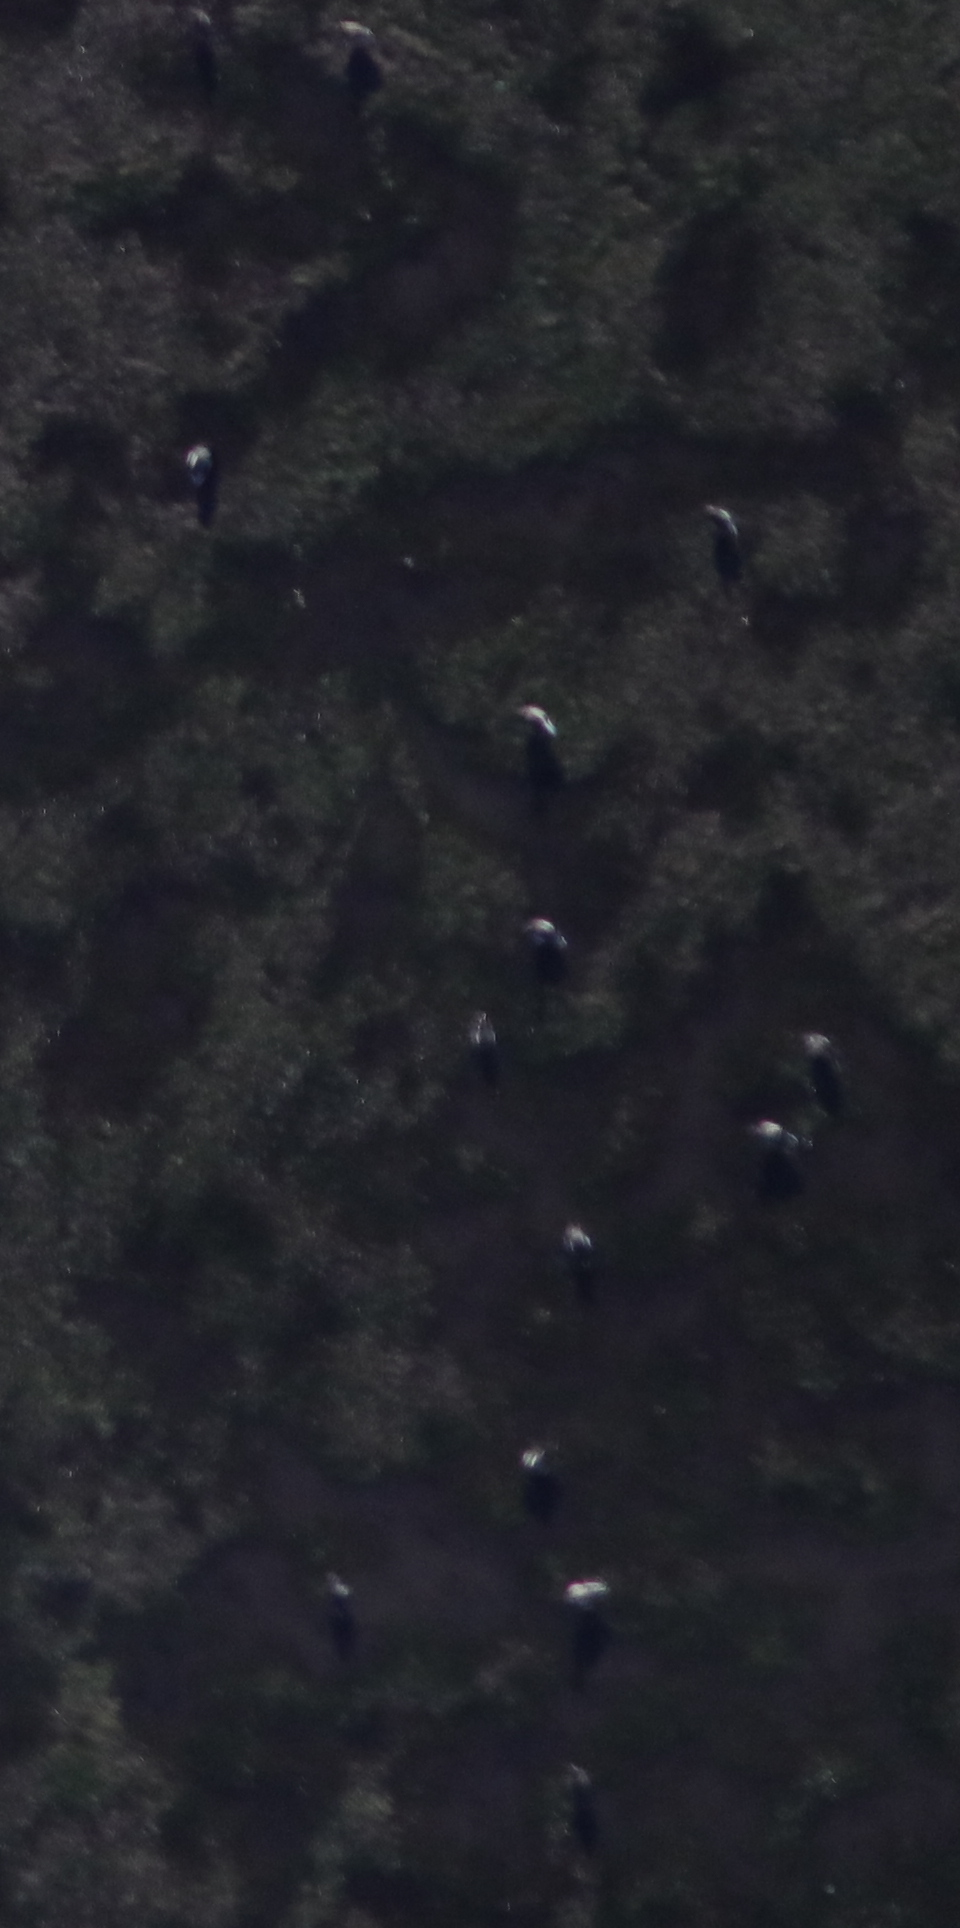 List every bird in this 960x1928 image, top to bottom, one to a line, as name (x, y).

brant (356, 26)
brant (202, 28)
brant (202, 466)
brant (724, 520)
brant (534, 716)
brant (553, 927)
brant (481, 1030)
brant (826, 1057)
brant (778, 1133)
brant (581, 1249)
brant (541, 1471)
brant (337, 1587)
brant (586, 1601)
brant (583, 1780)